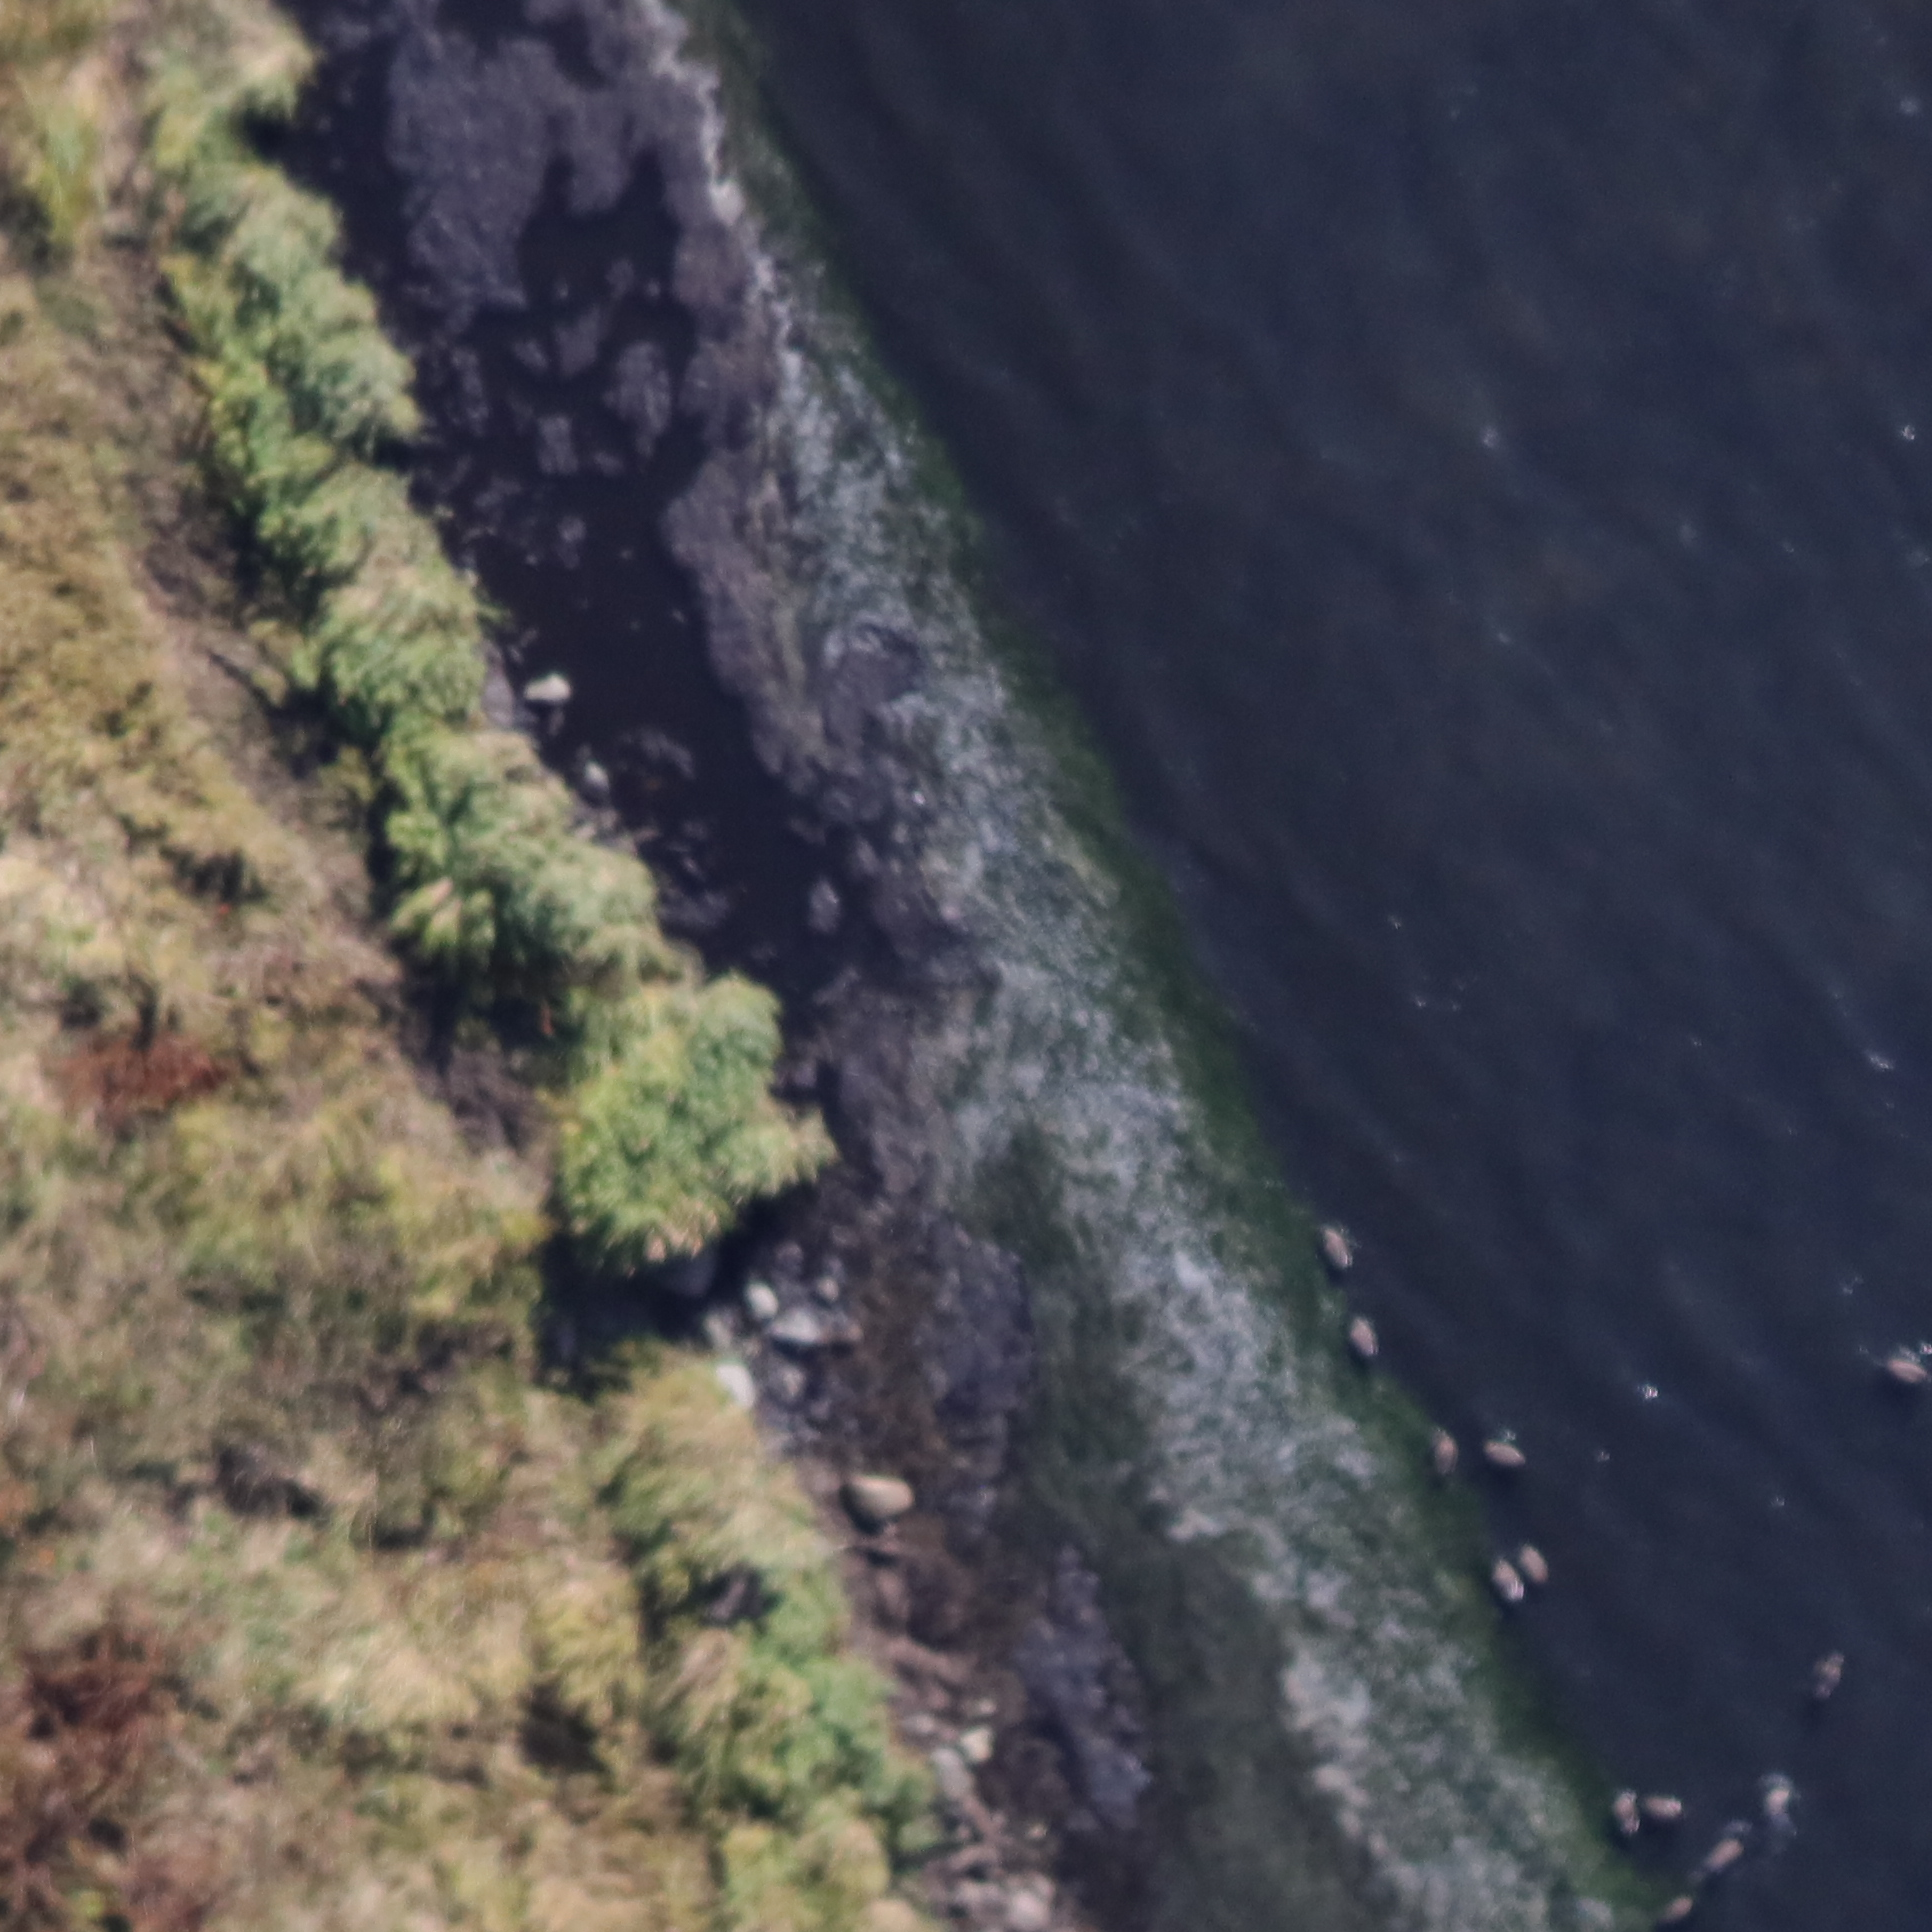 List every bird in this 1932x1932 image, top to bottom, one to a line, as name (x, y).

Canada goose (1337, 1247)
Canada goose (1363, 1337)
Canada goose (1913, 1373)
Canada goose (1446, 1456)
Canada goose (1505, 1456)
Canada goose (1535, 1566)
Canada goose (1508, 1586)
Canada goose (1829, 1676)
Canada goose (1776, 1807)
Canada goose (1661, 1813)
Canada goose (1624, 1816)
Canada goose (1725, 1858)
Canada goose (1678, 1908)